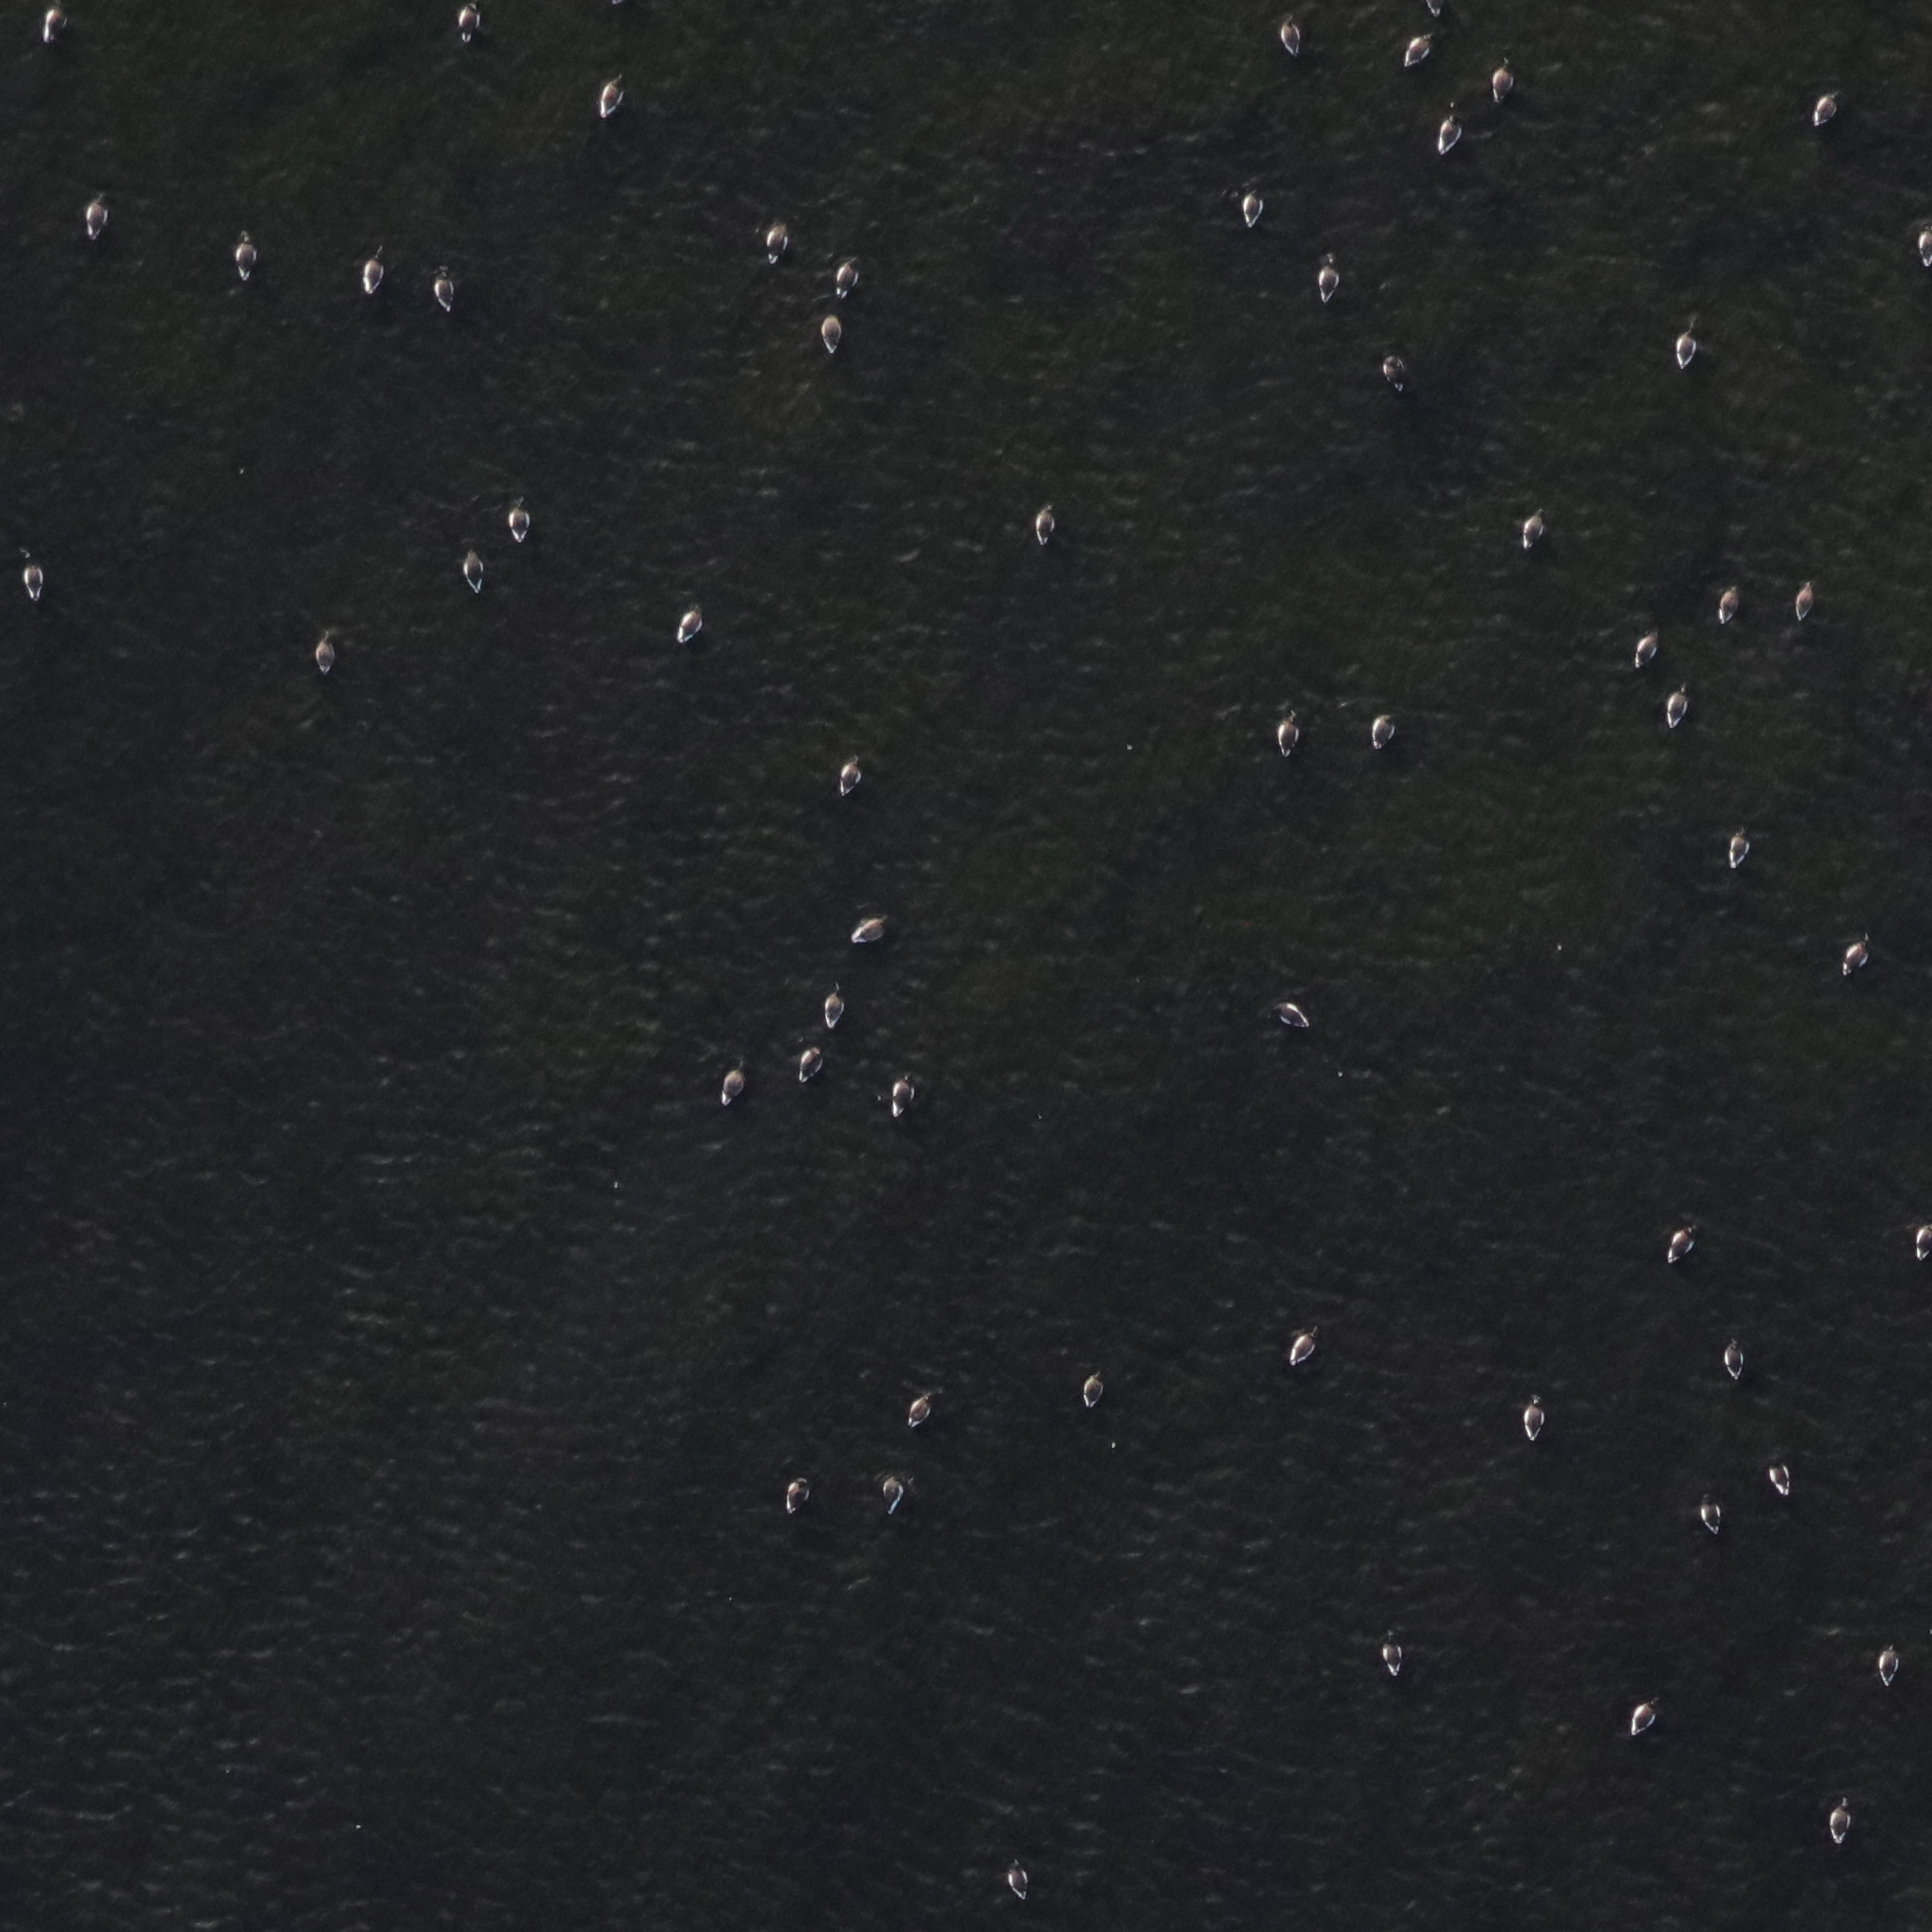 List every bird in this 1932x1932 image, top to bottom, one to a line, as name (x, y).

brant (59, 21)
brant (470, 22)
brant (1292, 34)
brant (1418, 51)
brant (1501, 82)
brant (612, 96)
brant (1823, 109)
brant (1448, 134)
brant (1253, 208)
brant (96, 215)
brant (777, 241)
brant (1929, 243)
brant (246, 257)
brant (373, 271)
brant (845, 276)
brant (1328, 279)
brant (444, 289)
brant (830, 332)
brant (1686, 346)
brant (1393, 375)
brant (519, 520)
brant (1044, 522)
brant (1532, 529)
brant (473, 568)
brant (33, 577)
brant (1803, 601)
brant (1729, 603)
brant (690, 624)
brant (1644, 649)
brant (328, 651)
brant (1676, 706)
brant (1381, 731)
brant (1288, 734)
brant (851, 776)
brant (1739, 848)
brant (873, 930)
brant (1856, 957)
brant (835, 1005)
brant (1290, 1015)
brant (810, 1063)
brant (734, 1084)
brant (901, 1093)
brant (1925, 1239)
brant (1681, 1242)
brant (1303, 1347)
brant (1733, 1357)
brant (1092, 1389)
brant (922, 1408)
brant (1534, 1418)
brant (1779, 1476)
brant (895, 1491)
brant (797, 1493)
brant (1710, 1514)
brant (1392, 1653)
brant (1887, 1665)
brant (1643, 1716)
brant (1839, 1820)
brant (1018, 1878)